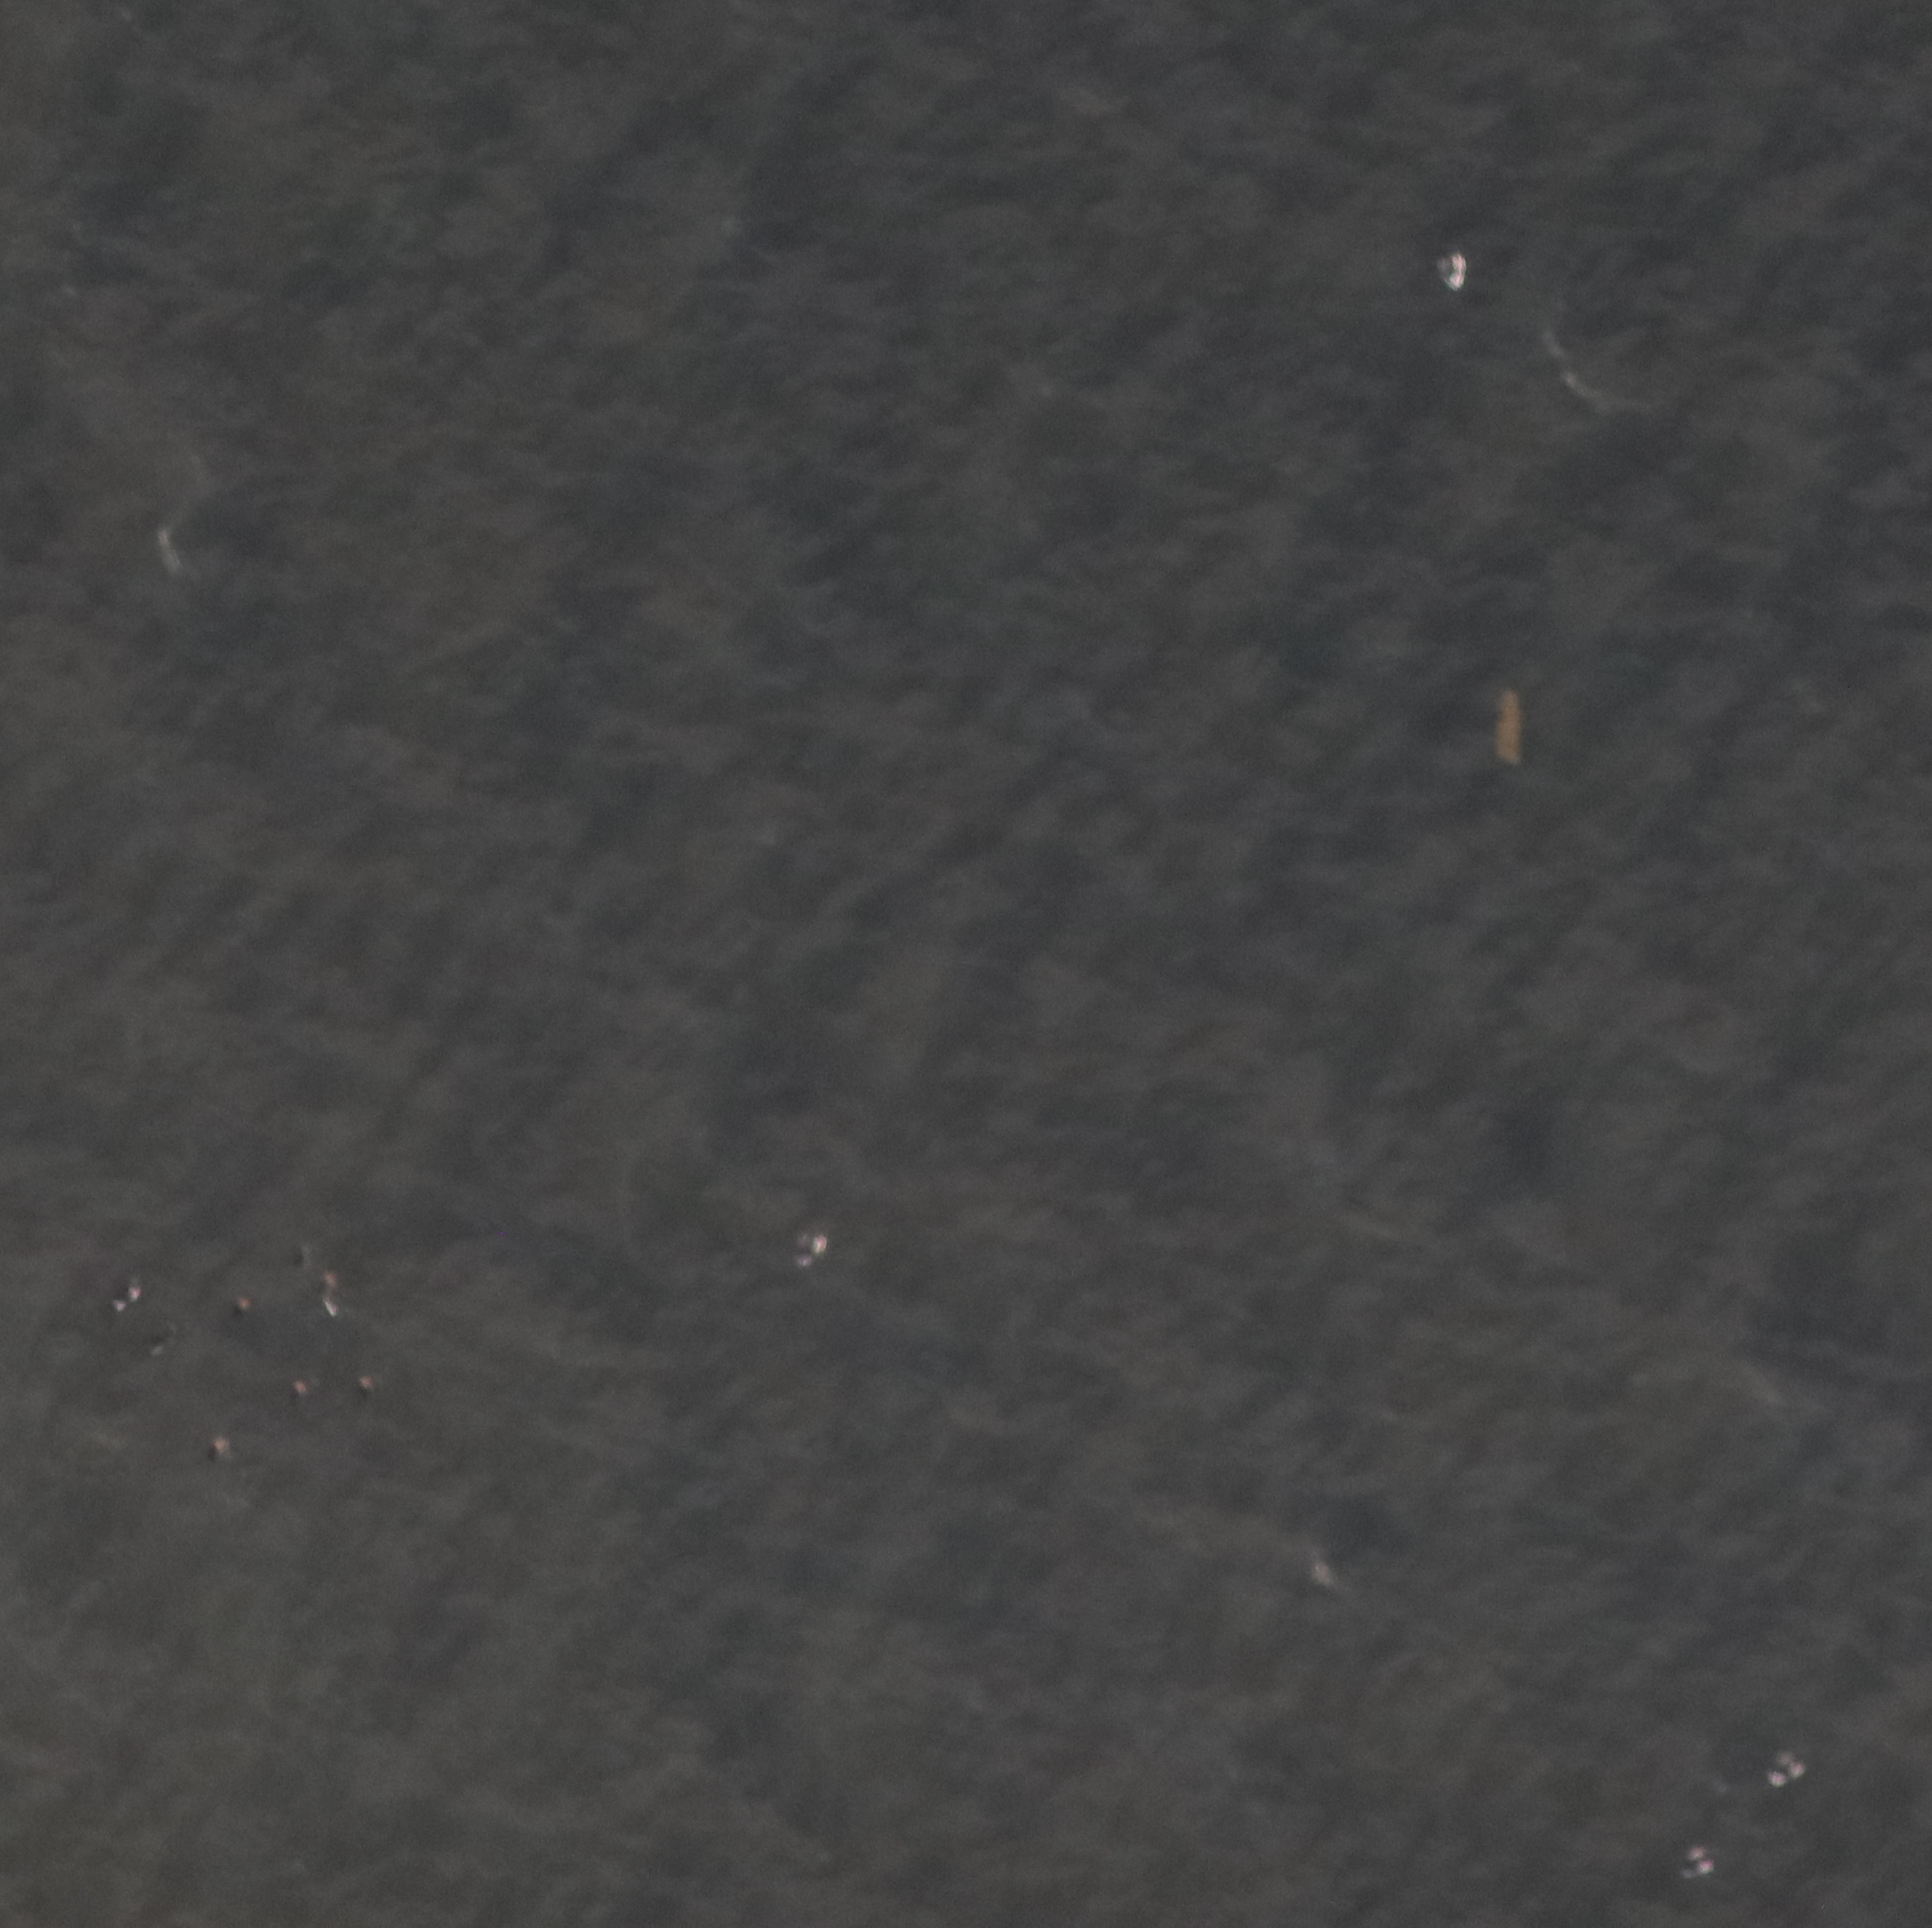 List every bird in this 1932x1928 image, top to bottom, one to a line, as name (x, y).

brant (1455, 274)
brant (805, 1248)
brant (328, 1295)
brant (125, 1299)
brant (244, 1304)
brant (154, 1342)
brant (359, 1385)
brant (298, 1389)
brant (218, 1445)
brant (1784, 1763)
brant (1694, 1865)